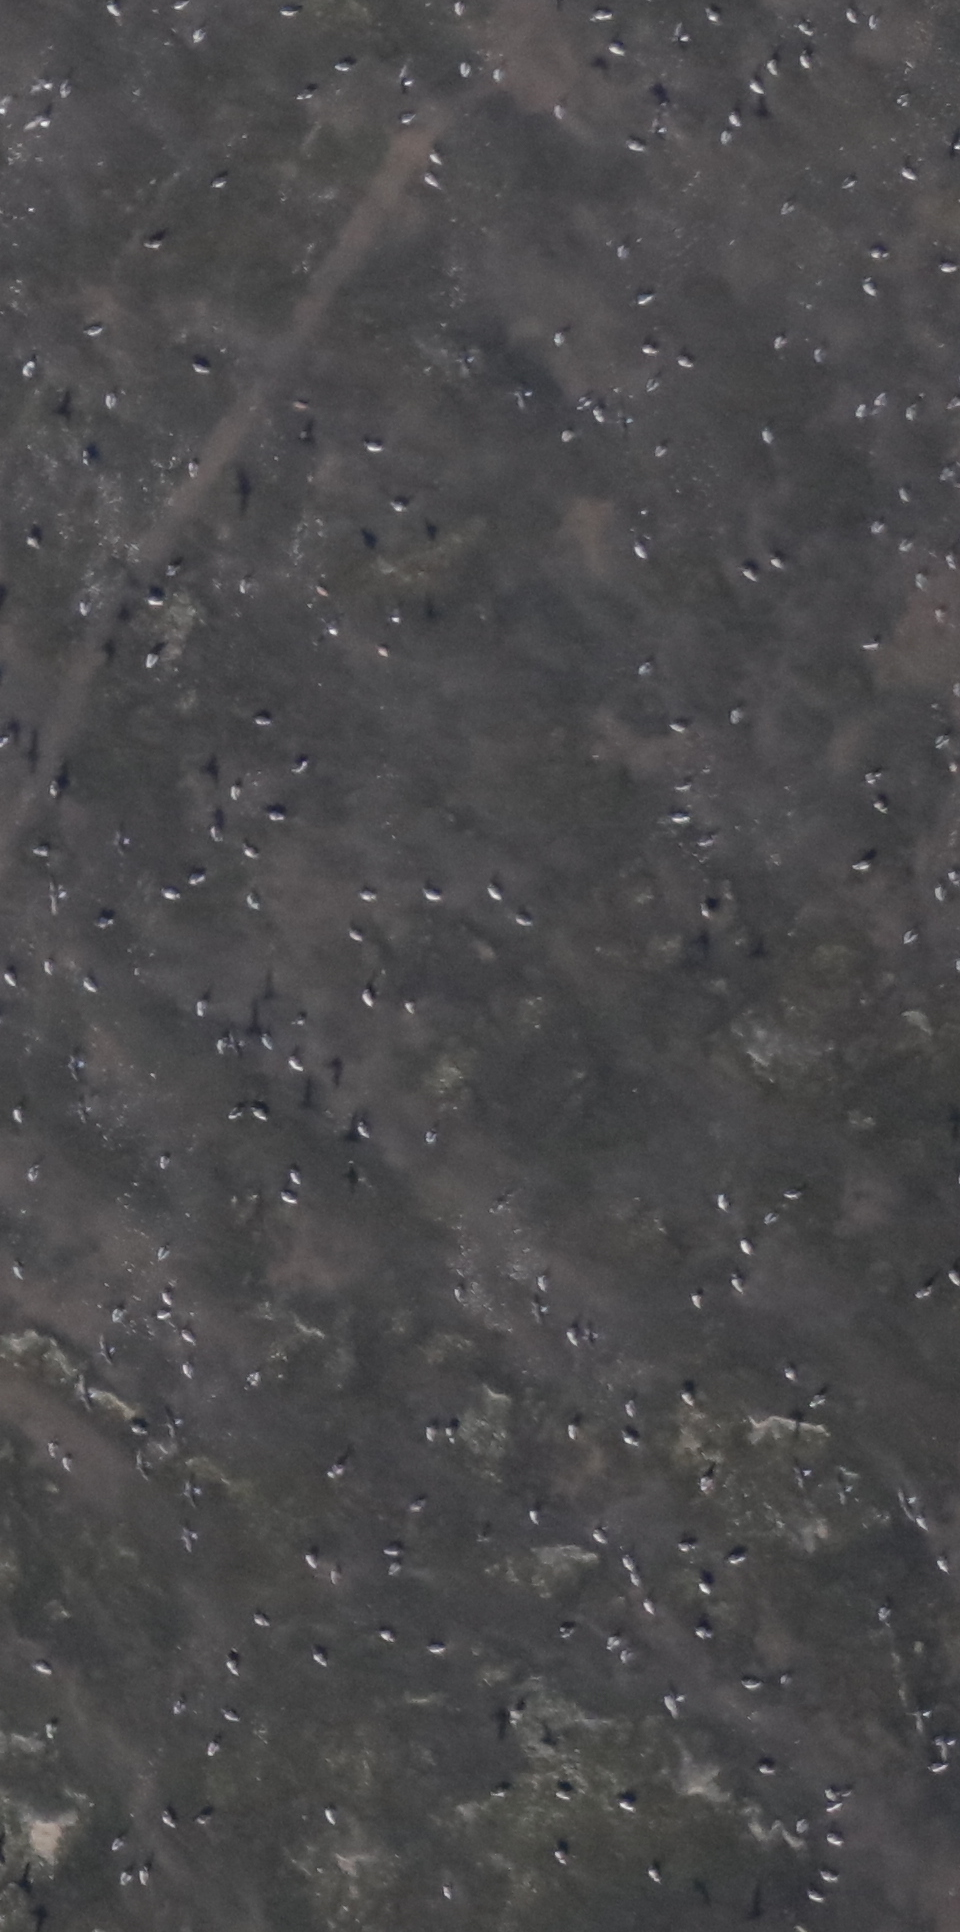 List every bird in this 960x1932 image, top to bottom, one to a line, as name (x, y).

brant (458, 4)
brant (180, 5)
brant (121, 11)
brant (293, 12)
brant (598, 18)
brant (720, 18)
brant (849, 19)
brant (879, 24)
brant (803, 25)
brant (197, 35)
brant (678, 41)
brant (615, 54)
brant (345, 64)
brant (459, 67)
brant (800, 67)
brant (43, 73)
brant (770, 73)
brant (504, 76)
brant (71, 81)
brant (406, 81)
brant (755, 91)
brant (302, 102)
brant (2, 105)
brant (898, 106)
brant (660, 108)
brant (558, 111)
brant (408, 113)
brant (41, 120)
brant (735, 120)
brant (659, 131)
brant (950, 137)
brant (722, 142)
brant (635, 149)
brant (438, 155)
brant (896, 173)
brant (219, 182)
brant (426, 184)
brant (839, 185)
brant (780, 208)
brant (155, 244)
brant (874, 245)
brant (628, 252)
brant (951, 265)
brant (872, 288)
brant (642, 302)
brant (93, 328)
brant (562, 345)
brant (777, 345)
brant (651, 353)
brant (823, 358)
brant (468, 360)
brant (31, 362)
brant (689, 362)
brant (197, 368)
brant (660, 382)
brant (515, 393)
brant (583, 400)
other bird (301, 403)
brant (111, 406)
brant (880, 406)
brant (959, 407)
brant (857, 412)
brant (593, 416)
brant (912, 417)
brant (617, 423)
brant (772, 434)
brant (575, 437)
brant (373, 446)
brant (664, 447)
brant (89, 452)
brant (190, 465)
brant (949, 471)
brant (915, 494)
brant (404, 501)
brant (882, 524)
brant (36, 538)
brant (642, 550)
brant (902, 550)
brant (956, 560)
brant (178, 566)
brant (771, 567)
brant (924, 572)
brant (743, 579)
brant (247, 583)
other bird (322, 593)
brant (156, 596)
brant (939, 615)
brant (393, 618)
brant (85, 620)
brant (328, 621)
brant (868, 643)
other bird (382, 650)
brant (154, 659)
brant (647, 666)
brant (265, 718)
brant (735, 719)
brant (673, 720)
brant (4, 740)
brant (944, 740)
brant (301, 763)
brant (880, 768)
brant (687, 779)
brant (243, 787)
brant (55, 792)
brant (884, 805)
brant (676, 809)
brant (281, 819)
brant (215, 832)
brant (125, 838)
brant (707, 838)
brant (53, 844)
brant (259, 852)
brant (862, 860)
brant (204, 867)
brant (954, 875)
brant (55, 887)
brant (494, 887)
brant (429, 890)
brant (167, 894)
brant (944, 894)
brant (374, 896)
brant (257, 897)
brant (701, 908)
brant (527, 914)
brant (111, 921)
brant (914, 927)
brant (356, 935)
brant (48, 968)
brant (6, 973)
brant (84, 980)
brant (375, 1006)
brant (415, 1008)
brant (203, 1014)
brant (301, 1023)
brant (271, 1043)
brant (242, 1050)
brant (299, 1066)
brant (67, 1073)
brant (244, 1108)
brant (89, 1112)
brant (25, 1114)
brant (273, 1114)
brant (433, 1126)
brant (361, 1131)
brant (170, 1160)
brant (34, 1173)
brant (292, 1173)
brant (801, 1191)
brant (509, 1195)
brant (734, 1201)
brant (295, 1202)
brant (771, 1222)
brant (747, 1250)
brant (166, 1261)
brant (23, 1278)
brant (955, 1278)
brant (545, 1283)
brant (457, 1285)
brant (740, 1289)
brant (924, 1290)
brant (168, 1296)
brant (704, 1296)
brant (121, 1309)
brant (538, 1310)
brant (162, 1316)
brant (188, 1334)
brant (595, 1338)
brant (572, 1341)
brant (119, 1343)
brant (186, 1367)
brant (791, 1369)
brant (83, 1396)
brant (678, 1398)
brant (823, 1403)
brant (630, 1409)
brant (173, 1424)
brant (138, 1430)
brant (449, 1433)
brant (572, 1434)
brant (423, 1438)
brant (52, 1440)
brant (631, 1441)
brant (148, 1456)
brant (71, 1459)
brant (337, 1475)
brant (805, 1481)
brant (701, 1482)
brant (197, 1489)
brant (842, 1492)
brant (909, 1499)
brant (419, 1511)
brant (541, 1515)
brant (922, 1519)
brant (186, 1530)
brant (593, 1534)
brant (694, 1542)
brant (394, 1551)
brant (623, 1553)
brant (738, 1558)
brant (317, 1560)
brant (948, 1563)
brant (398, 1580)
brant (634, 1581)
brant (338, 1586)
brant (710, 1588)
brant (651, 1600)
brant (890, 1613)
brant (268, 1620)
brant (392, 1629)
brant (564, 1629)
brant (613, 1636)
brant (702, 1637)
brant (440, 1641)
brant (321, 1651)
brant (622, 1660)
brant (40, 1665)
brant (232, 1665)
brant (787, 1675)
brant (752, 1683)
brant (671, 1703)
brant (186, 1708)
brant (232, 1714)
brant (516, 1715)
brant (918, 1717)
brant (53, 1722)
brant (948, 1748)
brant (215, 1752)
brant (755, 1774)
brant (940, 1775)
brant (843, 1791)
brant (572, 1796)
brant (826, 1796)
brant (505, 1798)
brant (624, 1803)
brant (832, 1811)
brant (209, 1820)
brant (177, 1821)
brant (333, 1821)
brant (801, 1828)
brant (113, 1840)
brant (839, 1840)
brant (558, 1859)
brant (657, 1880)
brant (824, 1880)
brant (126, 1882)
brant (152, 1886)
brant (452, 1892)
brant (807, 1898)